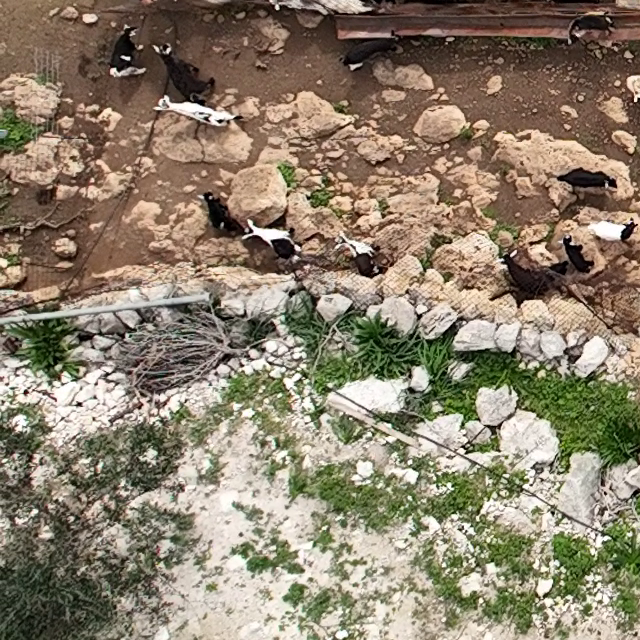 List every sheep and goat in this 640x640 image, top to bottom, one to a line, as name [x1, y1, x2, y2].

goat [163, 0, 274, 5]
goat [262, 0, 367, 16]
goat [568, 10, 612, 44]
goat [106, 25, 143, 78]
goat [341, 35, 402, 68]
goat [152, 41, 215, 103]
goat [151, 97, 238, 128]
goat [559, 165, 620, 188]
goat [203, 191, 244, 235]
goat [588, 218, 638, 241]
goat [246, 221, 301, 259]
goat [335, 229, 382, 275]
goat [562, 232, 590, 271]
goat [498, 255, 548, 296]